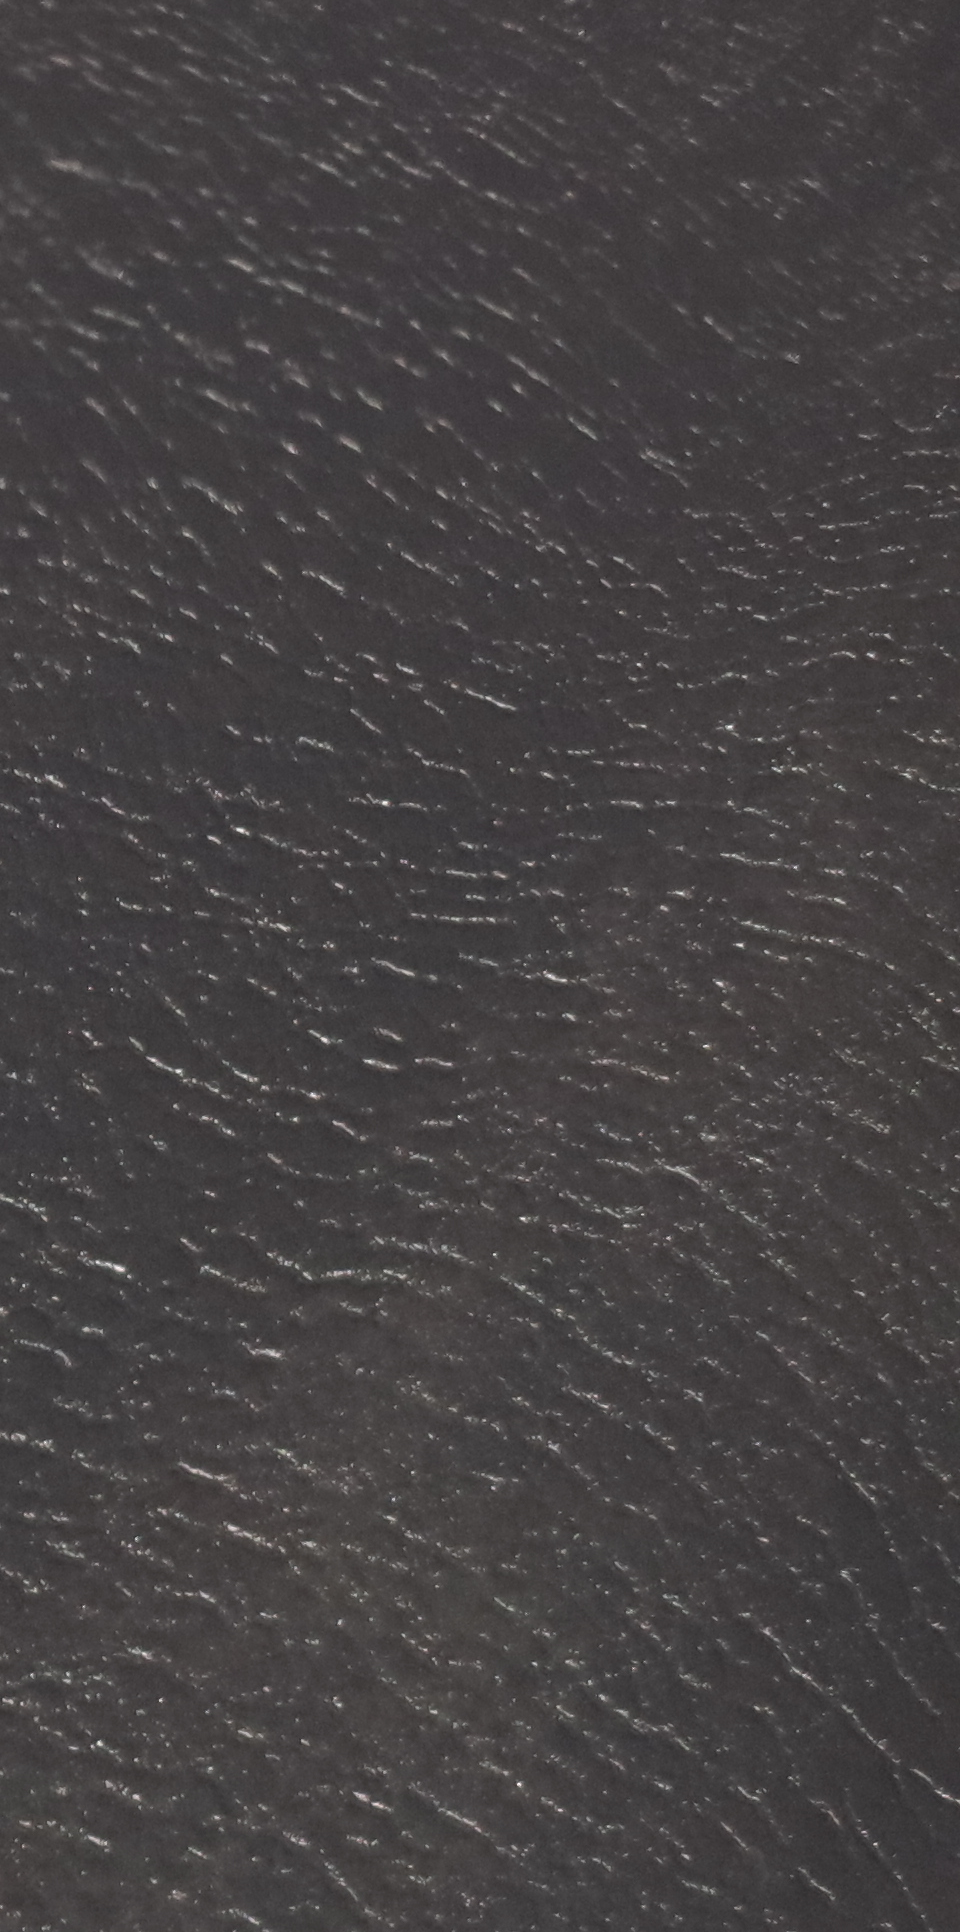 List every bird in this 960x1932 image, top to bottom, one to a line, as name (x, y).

None